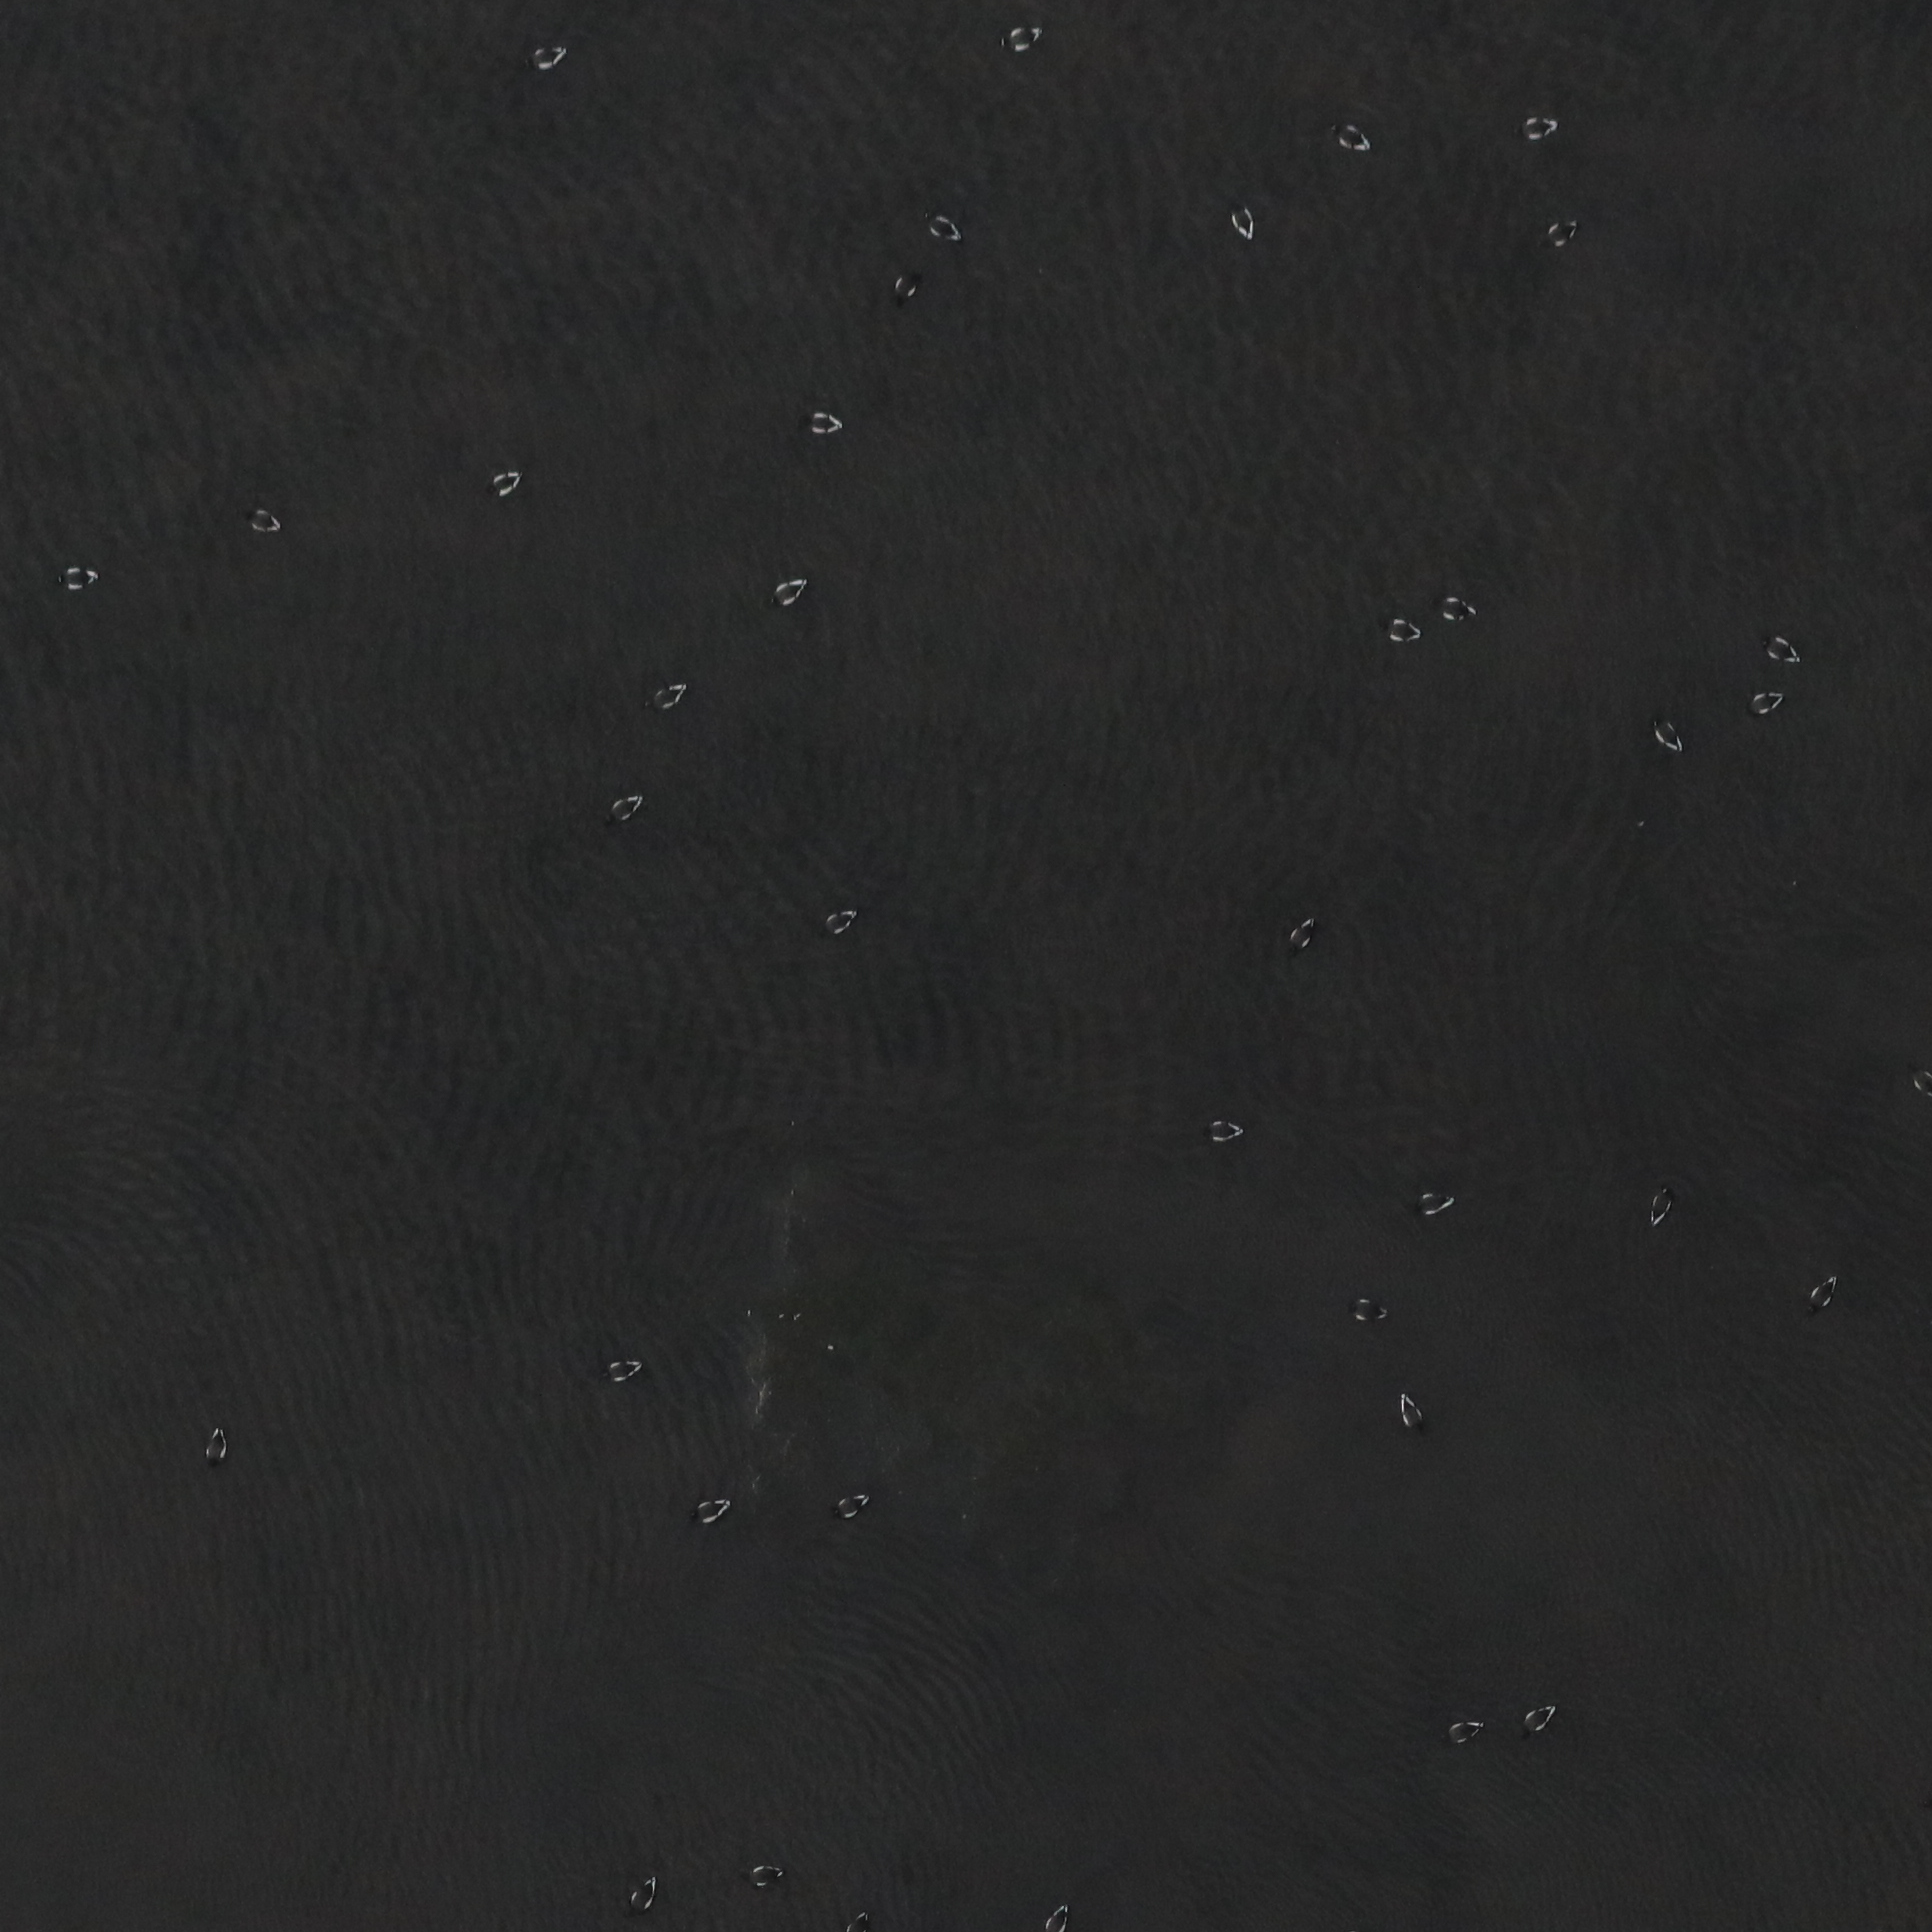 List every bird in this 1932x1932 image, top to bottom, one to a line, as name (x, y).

brant (1020, 39)
brant (546, 59)
brant (1538, 128)
brant (1351, 139)
brant (1241, 218)
brant (943, 227)
brant (1559, 235)
brant (907, 285)
brant (824, 422)
brant (504, 482)
brant (264, 520)
brant (77, 577)
brant (786, 592)
brant (1454, 609)
brant (1401, 631)
brant (1778, 649)
brant (664, 697)
brant (1764, 703)
brant (1669, 734)
brant (624, 808)
brant (838, 920)
brant (1298, 933)
brant (1924, 1083)
brant (1221, 1130)
brant (1434, 1205)
brant (1662, 1205)
brant (1822, 1297)
brant (1366, 1310)
brant (623, 1371)
brant (1413, 1415)
brant (215, 1447)
brant (852, 1509)
brant (711, 1510)
brant (1537, 1720)
brant (1464, 1732)
brant (764, 1877)
brant (645, 1897)
brant (1057, 1925)